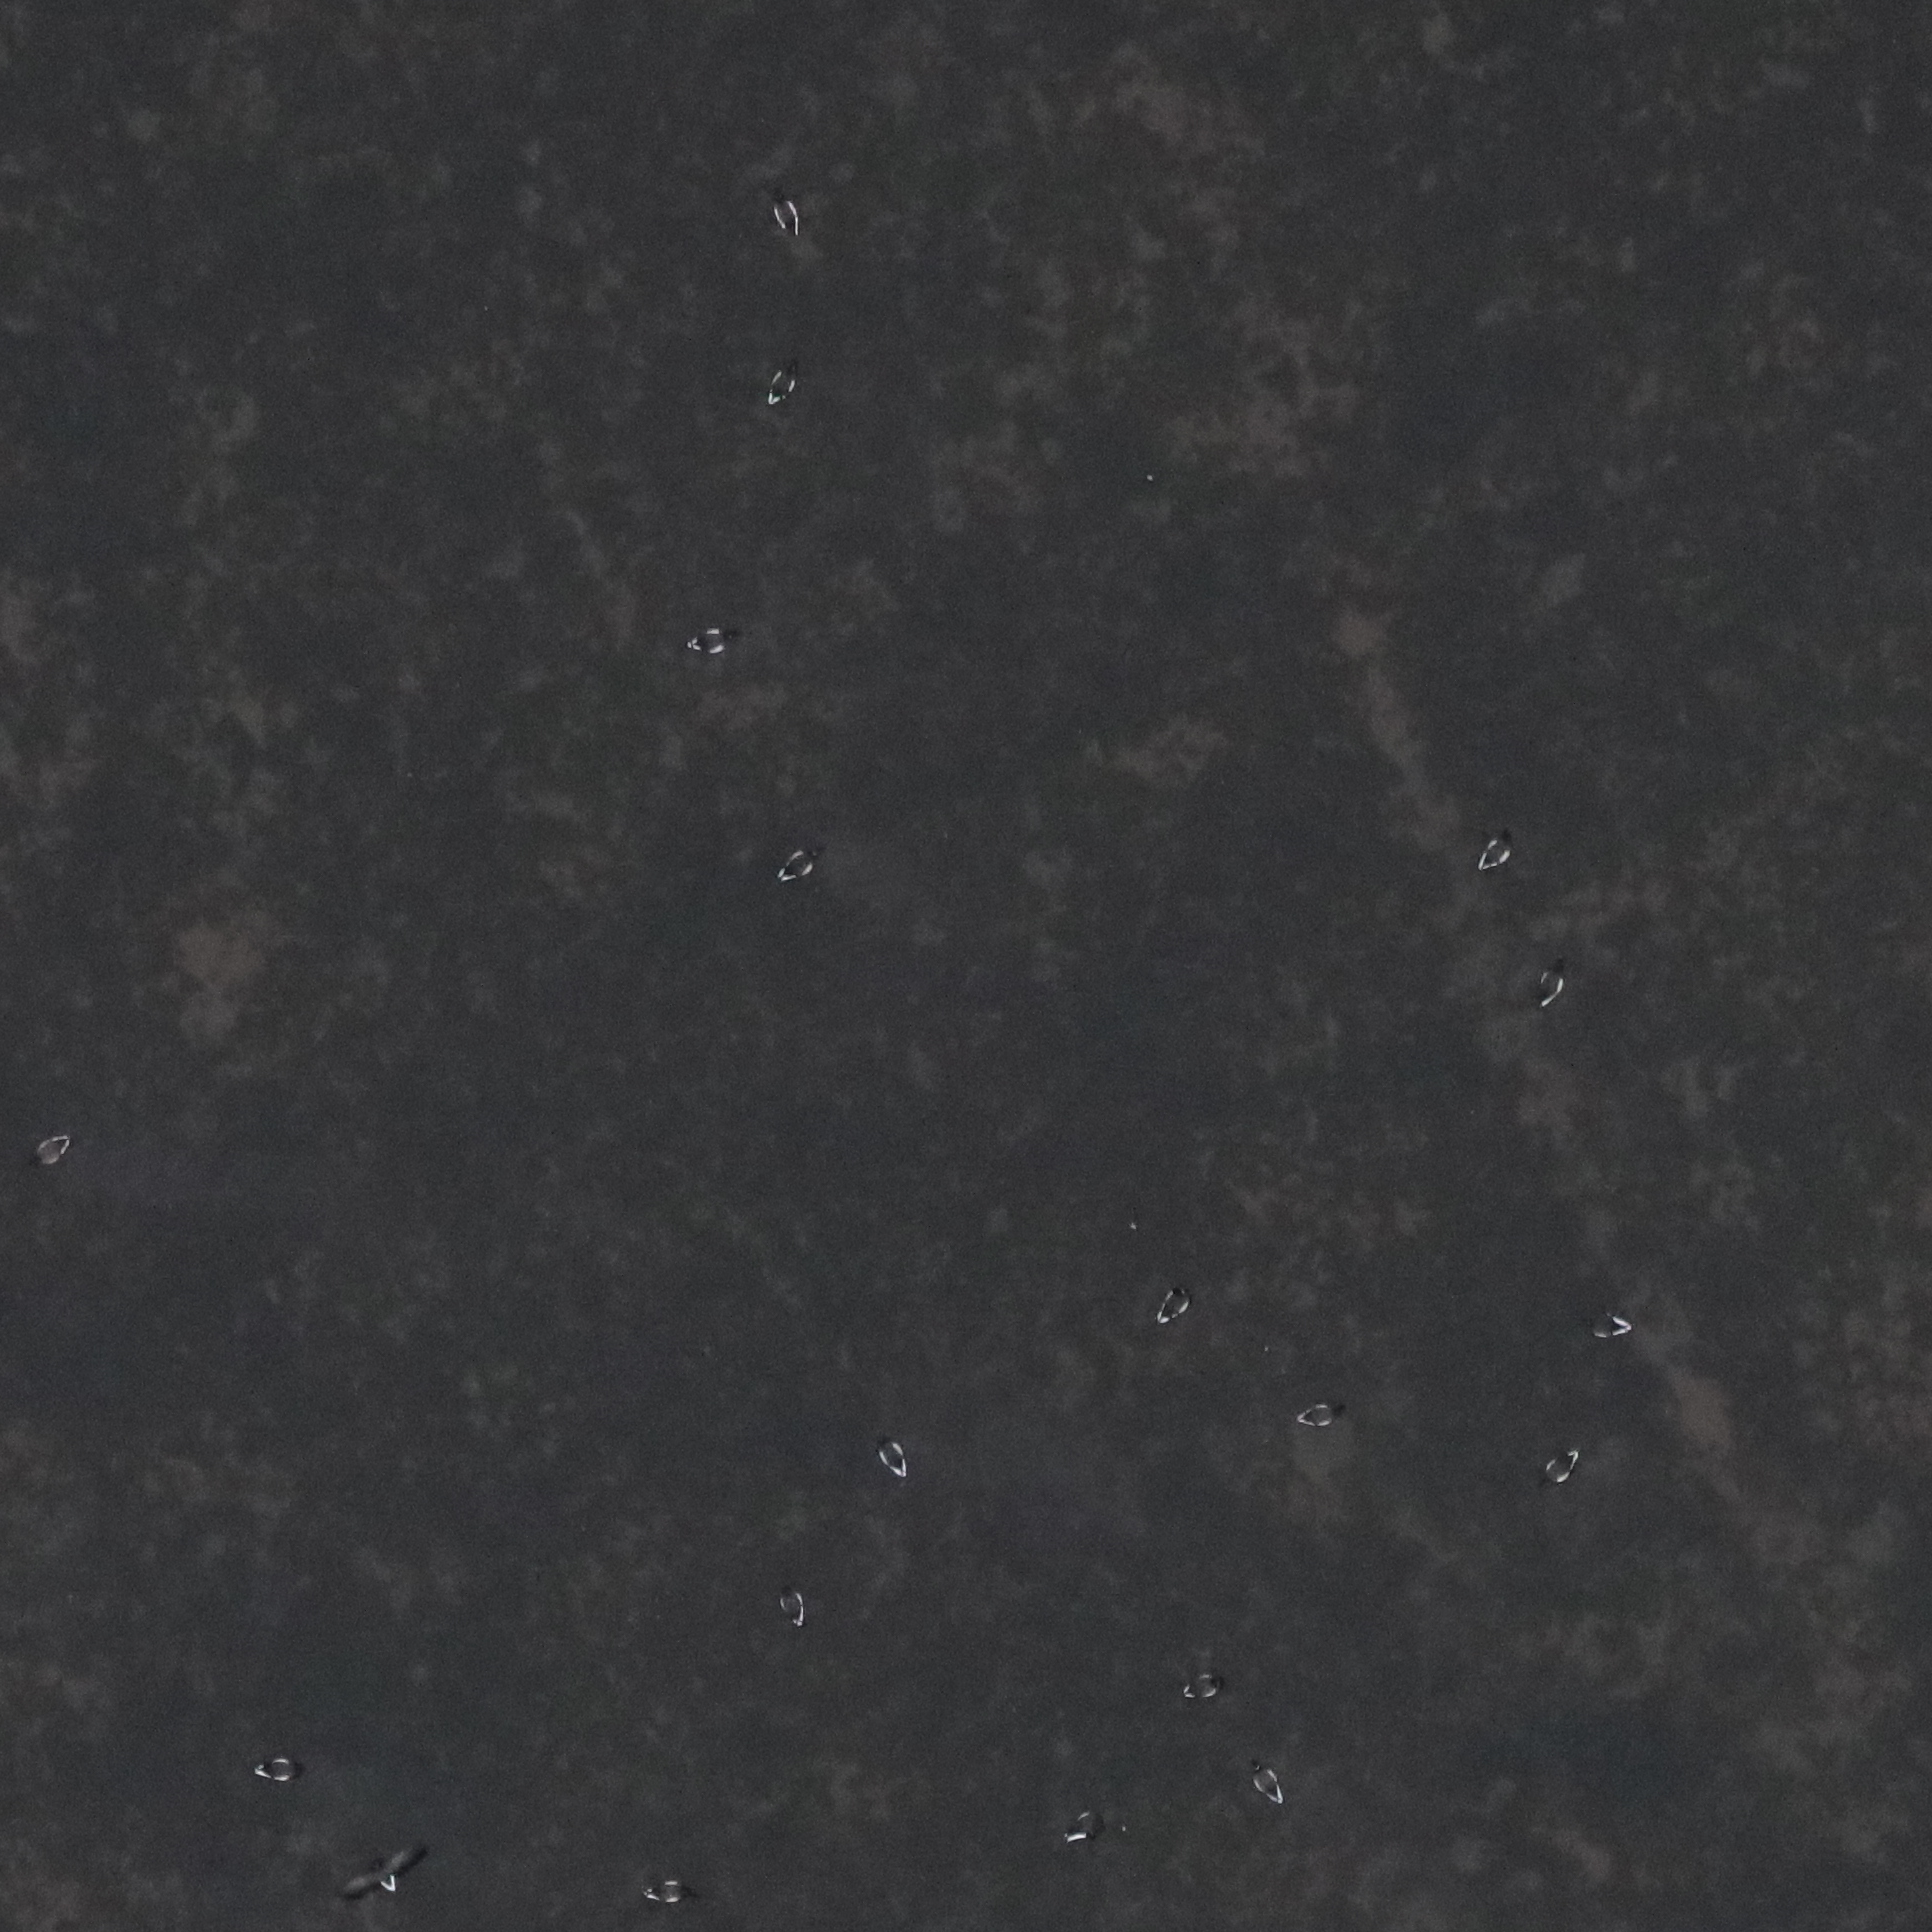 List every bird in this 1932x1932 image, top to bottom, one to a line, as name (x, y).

brant (784, 214)
brant (783, 384)
brant (712, 642)
brant (1496, 853)
brant (798, 866)
brant (1552, 987)
brant (51, 1150)
brant (1173, 1306)
brant (1610, 1326)
brant (1321, 1415)
brant (893, 1455)
brant (1561, 1467)
brant (793, 1606)
brant (1204, 1687)
brant (279, 1769)
brant (1268, 1784)
brant (1091, 1827)
brant (385, 1874)
brant (670, 1891)